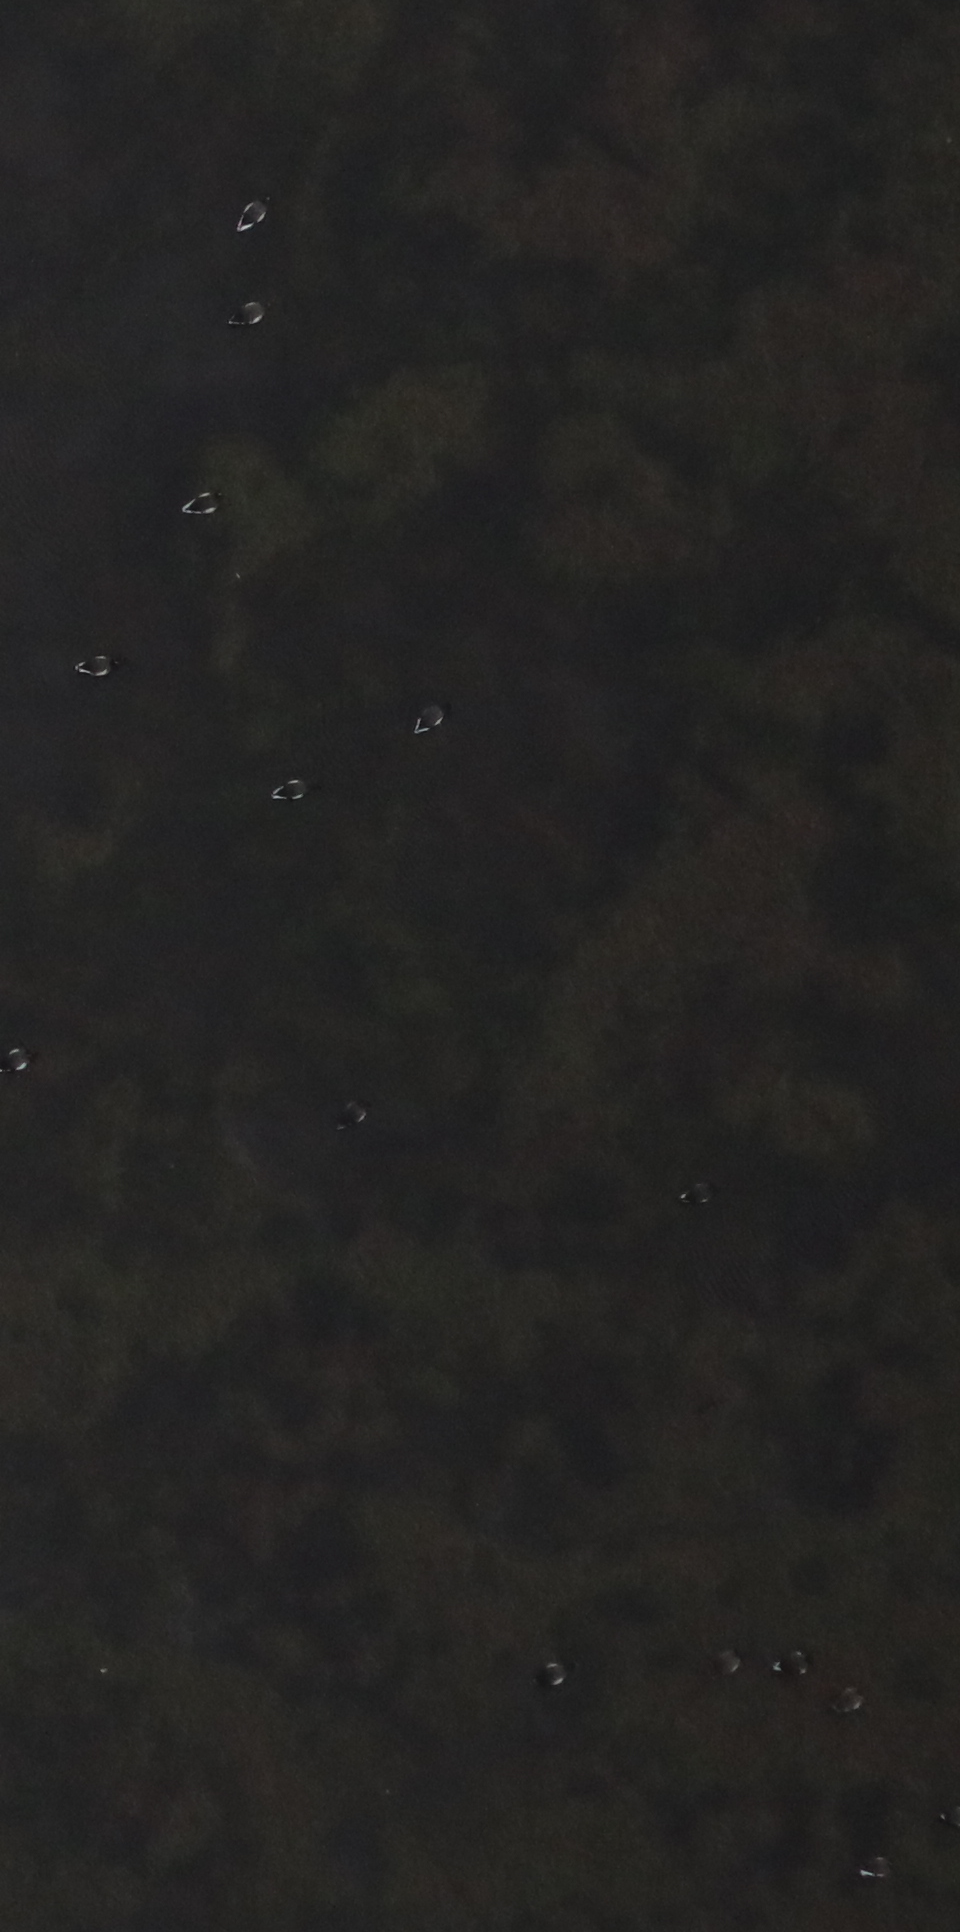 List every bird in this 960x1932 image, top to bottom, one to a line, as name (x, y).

brant (253, 215)
brant (247, 313)
brant (202, 504)
brant (97, 666)
brant (428, 717)
brant (294, 789)
brant (15, 1062)
brant (354, 1116)
brant (697, 1193)
brant (730, 1661)
brant (792, 1661)
brant (552, 1672)
brant (846, 1697)
brant (956, 1816)
brant (880, 1867)